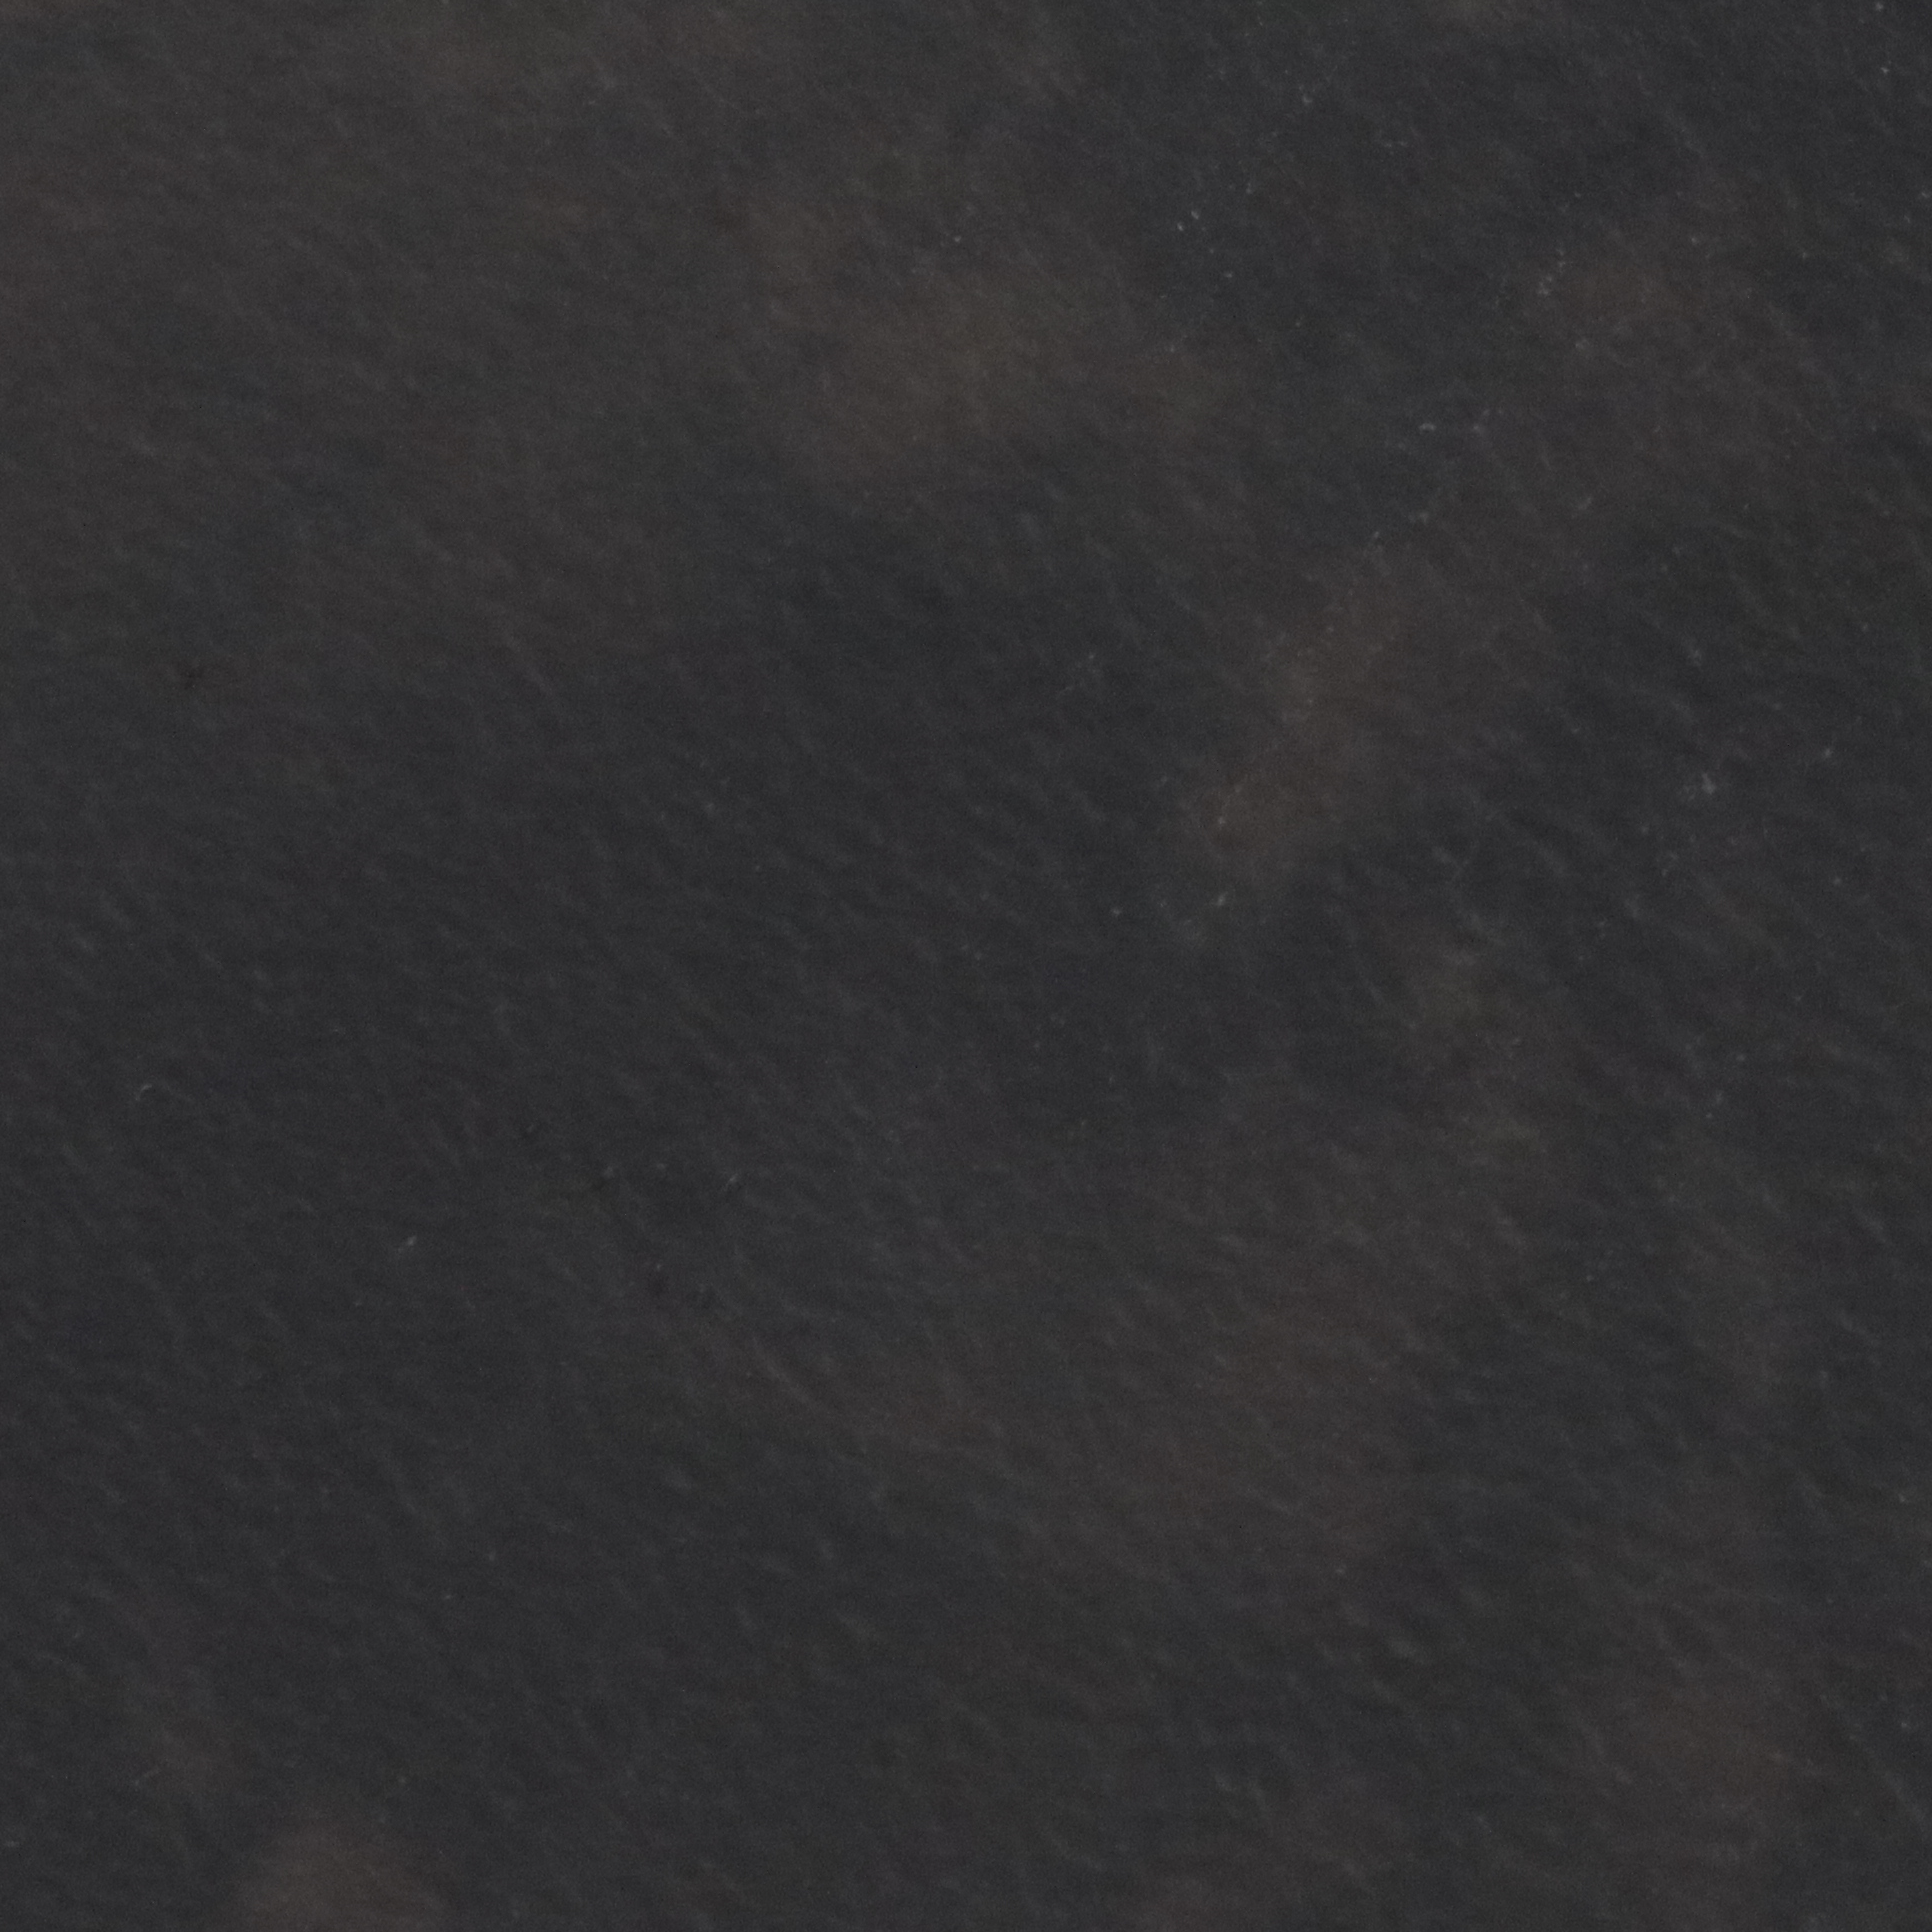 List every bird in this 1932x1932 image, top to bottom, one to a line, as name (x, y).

other bird (194, 673)
other bird (533, 1131)
other bird (660, 1171)
other bird (604, 1175)
other bird (738, 1186)
other bird (656, 1280)
other bird (707, 1295)